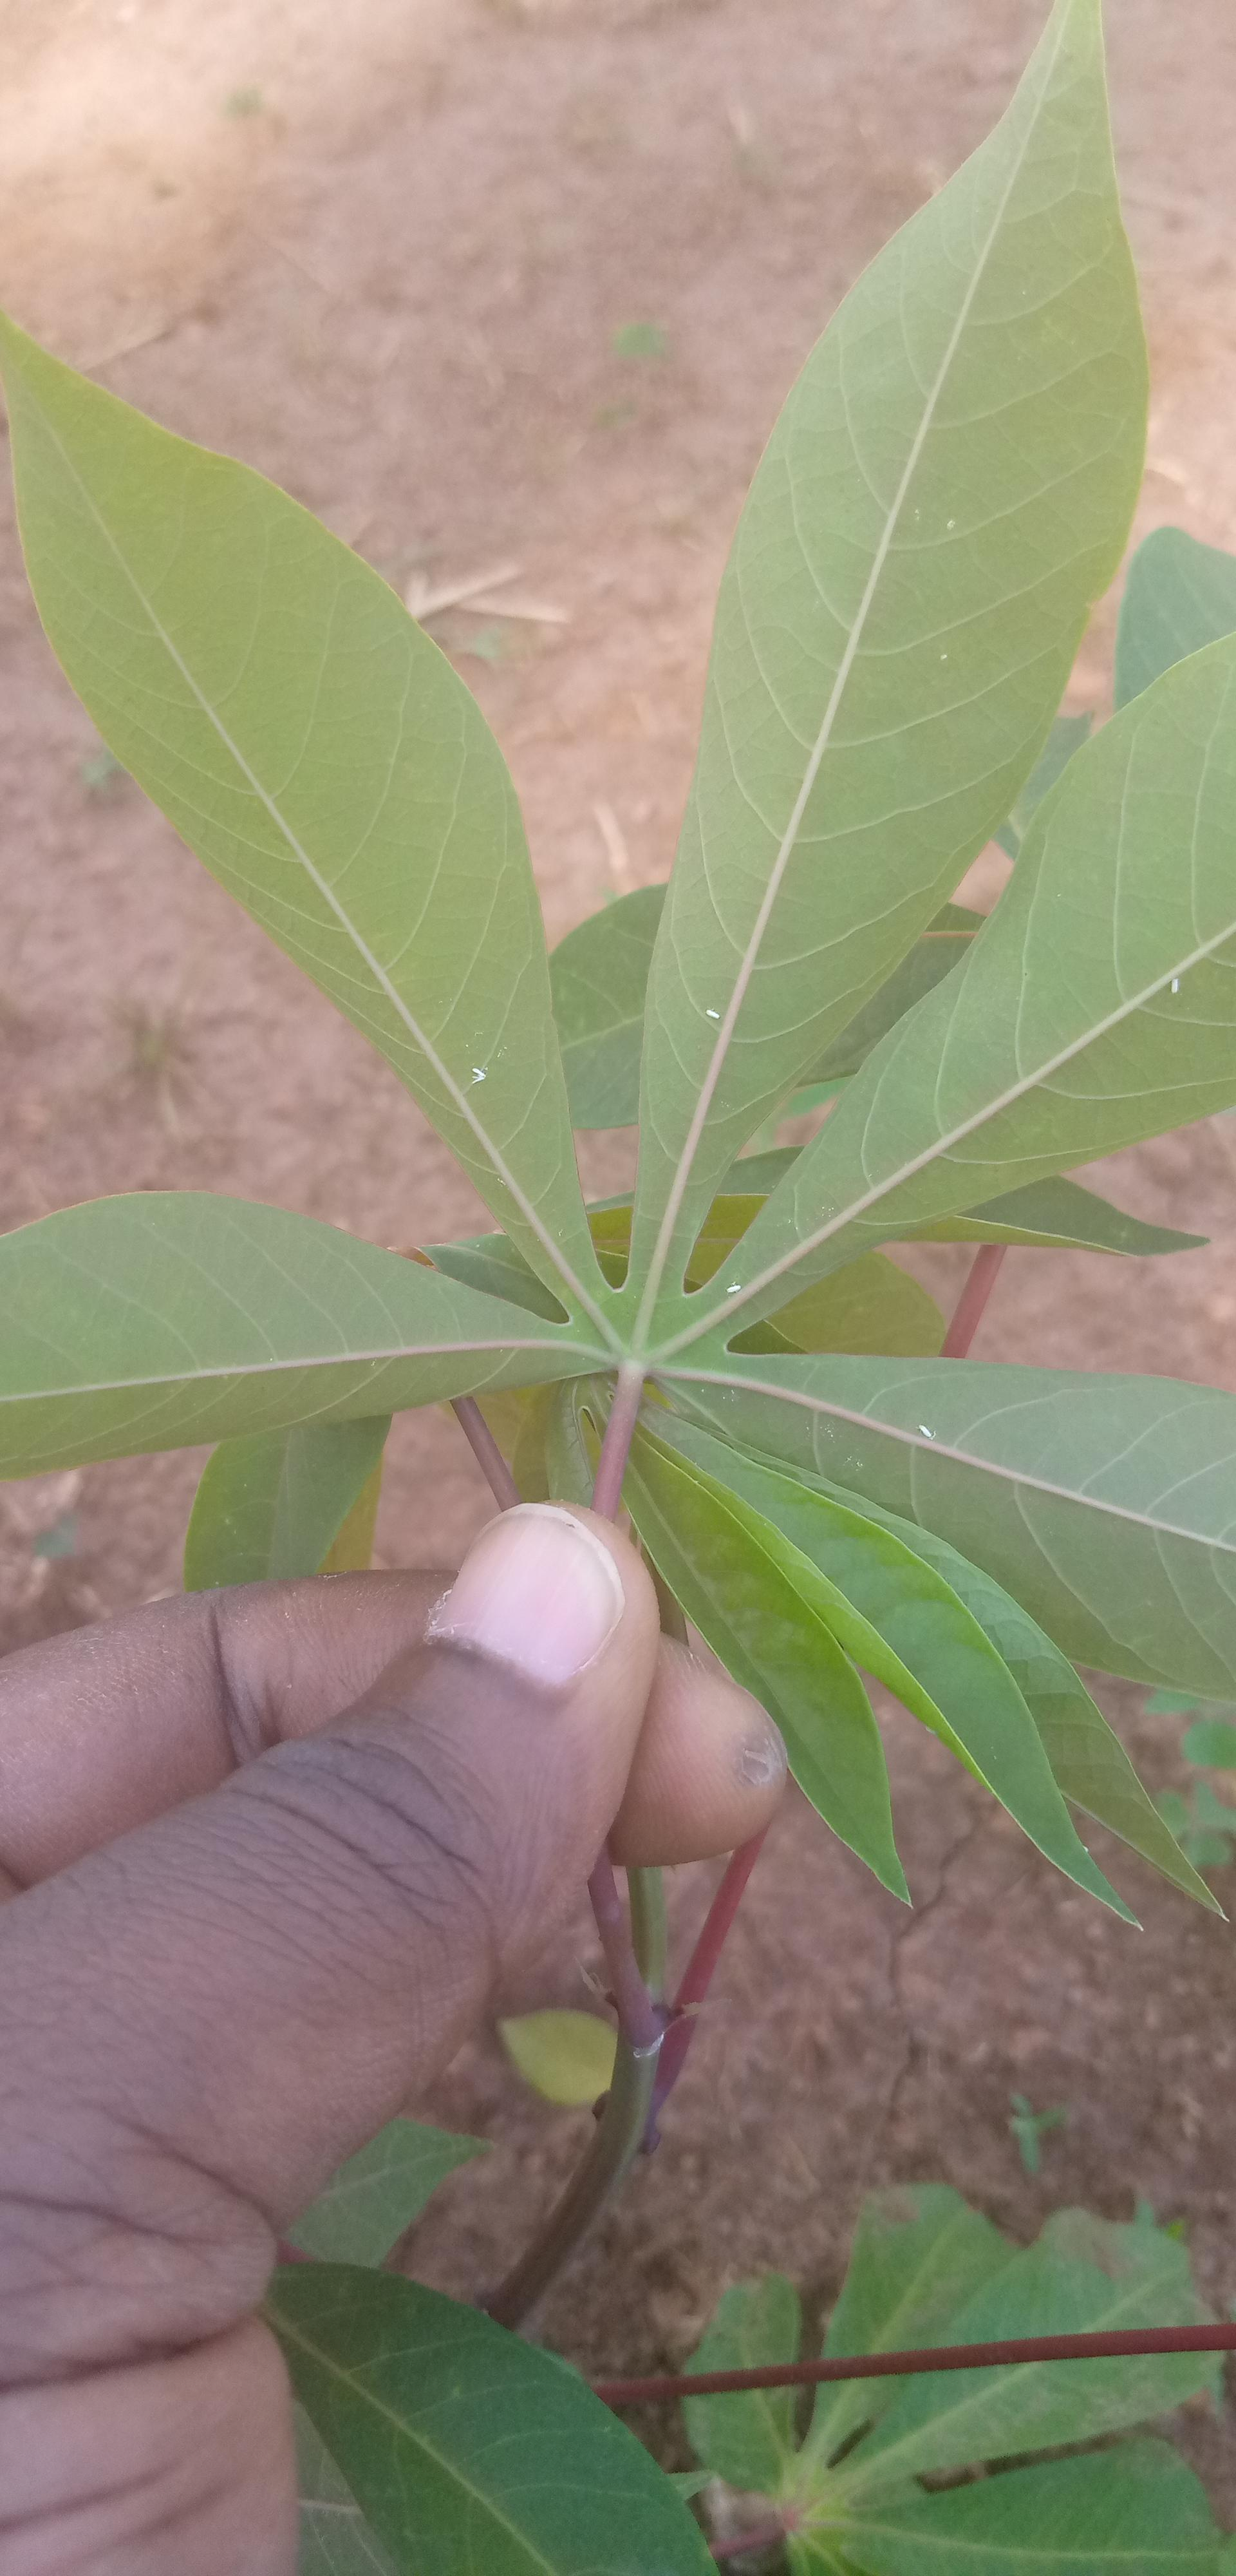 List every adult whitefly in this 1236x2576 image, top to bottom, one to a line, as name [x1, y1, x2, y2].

whitefly [942, 508, 960, 537]
whitefly [937, 651, 951, 665]
whitefly [1166, 973, 1190, 998]
whitefly [706, 1005, 724, 1023]
whitefly [473, 1063, 491, 1083]
whitefly [716, 1278, 753, 1296]
whitefly [917, 1418, 941, 1440]